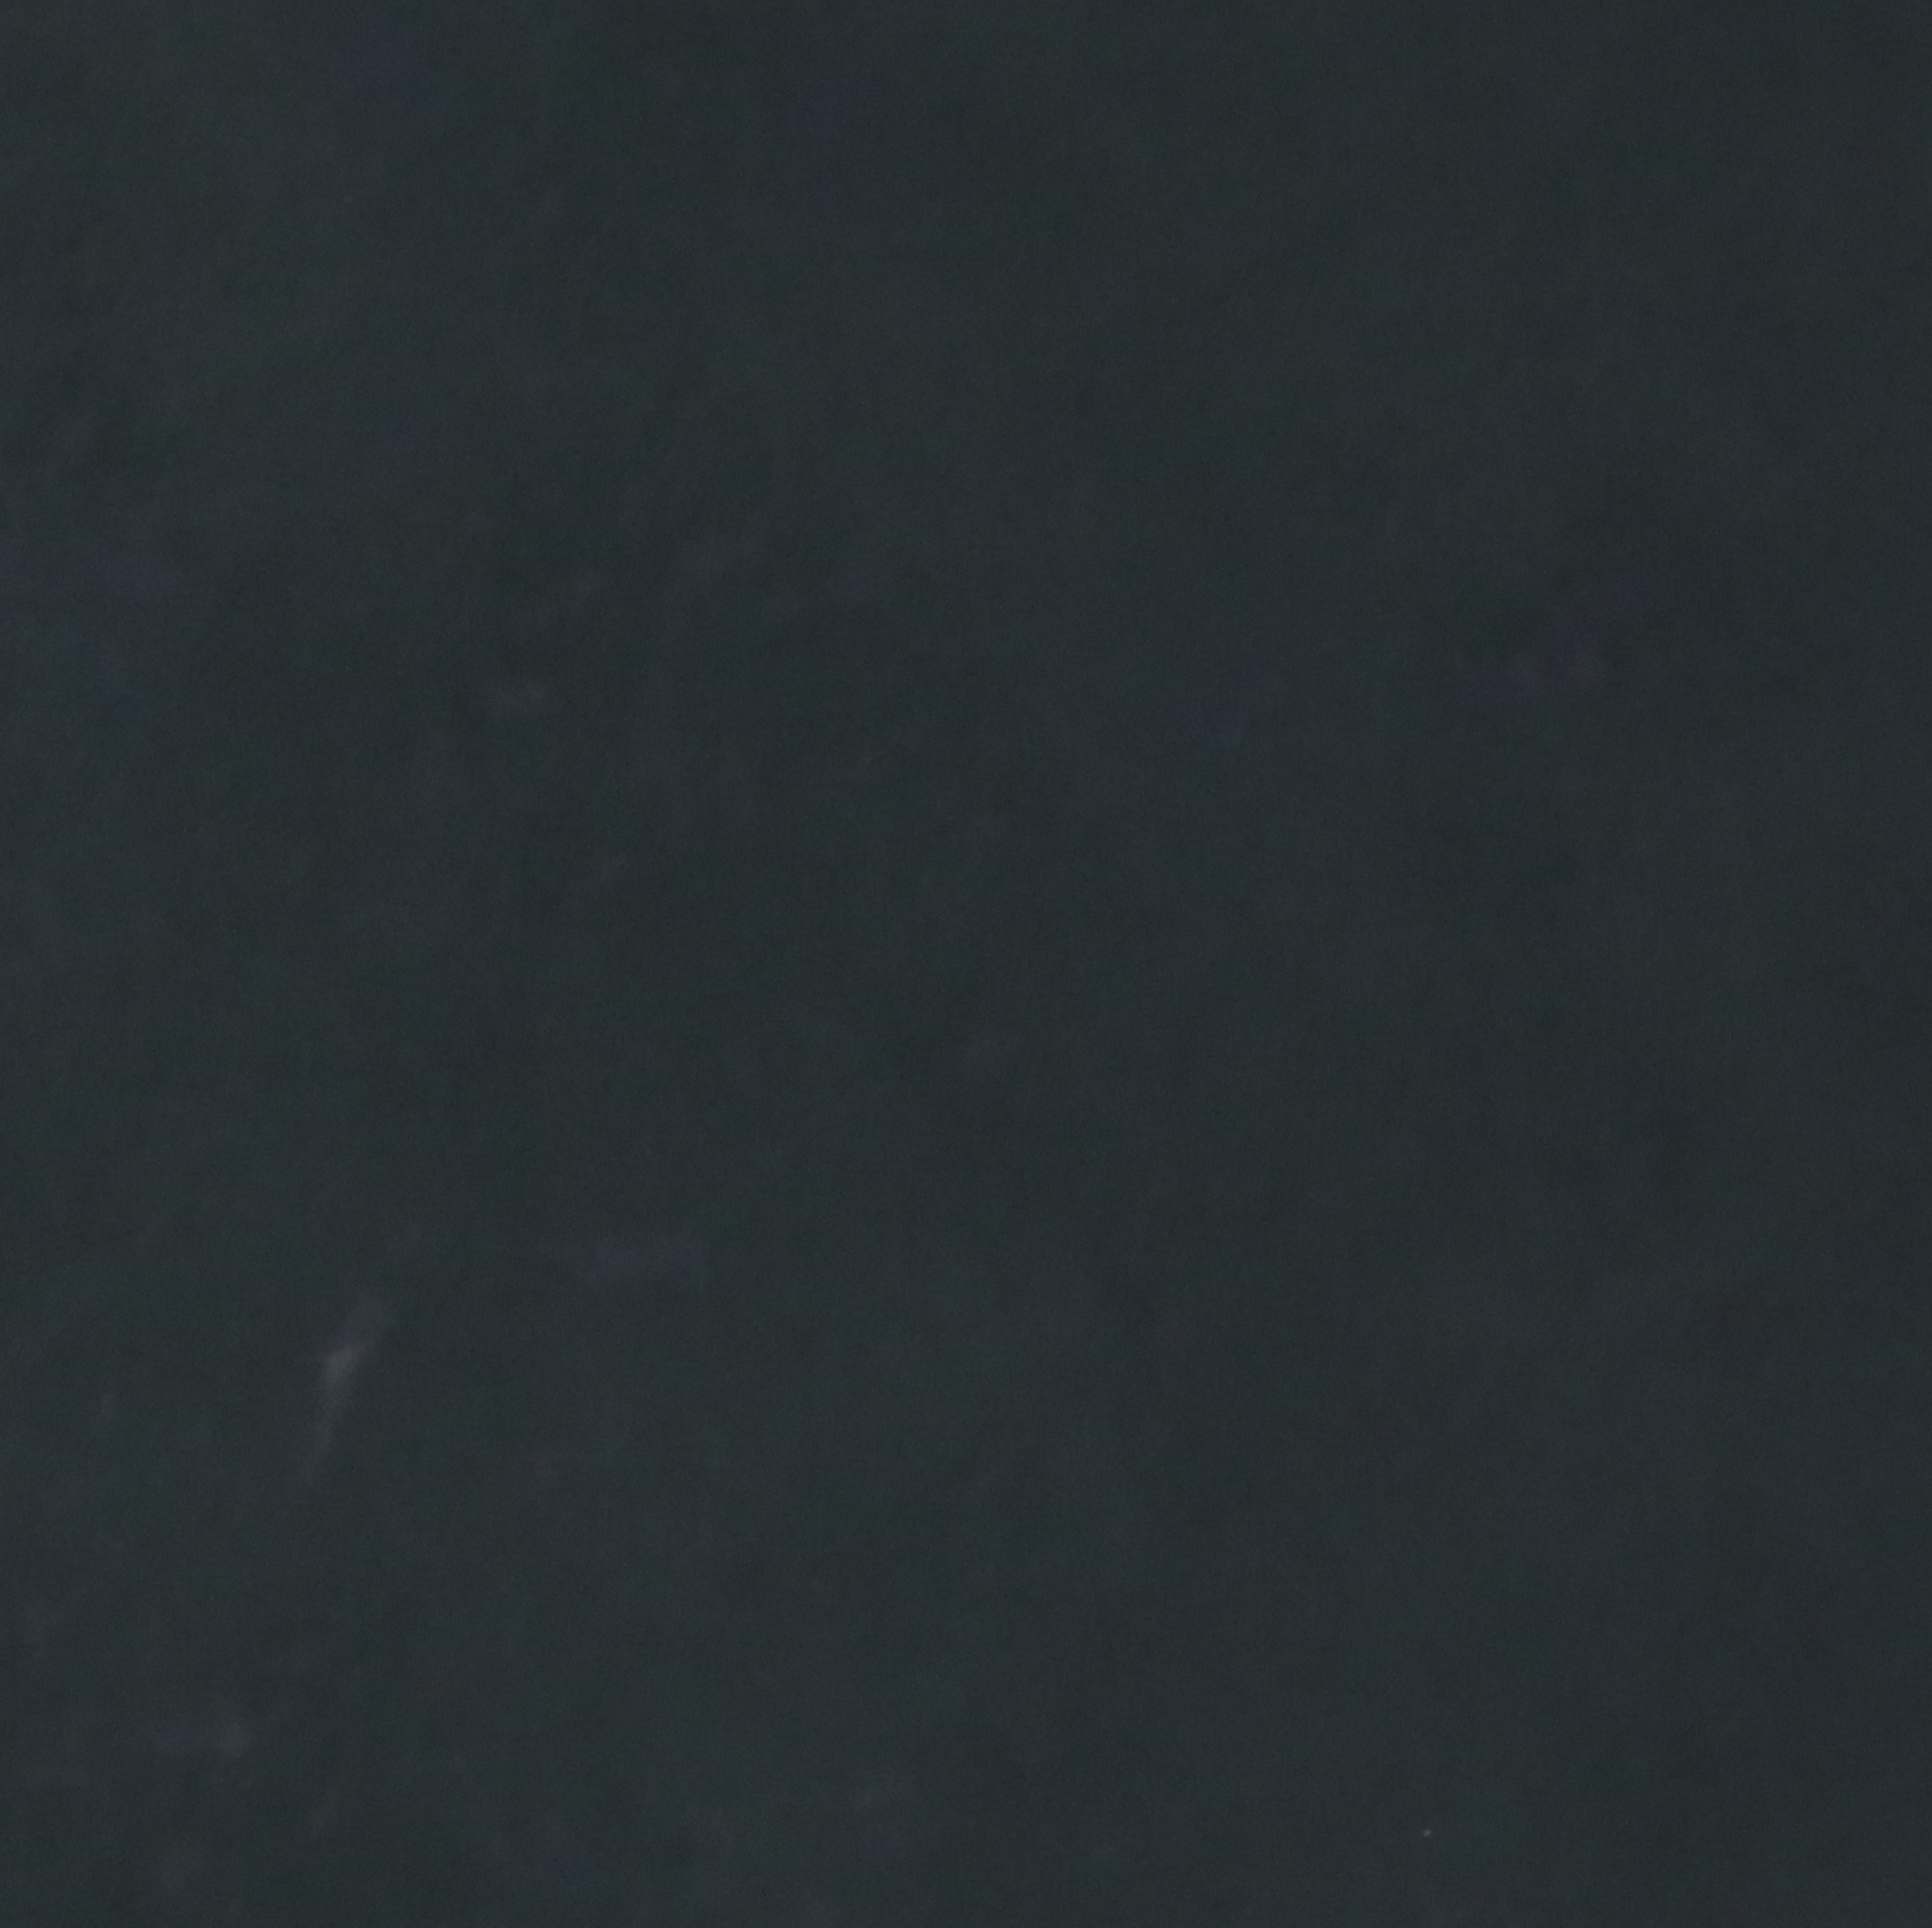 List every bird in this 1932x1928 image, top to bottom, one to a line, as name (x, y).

None